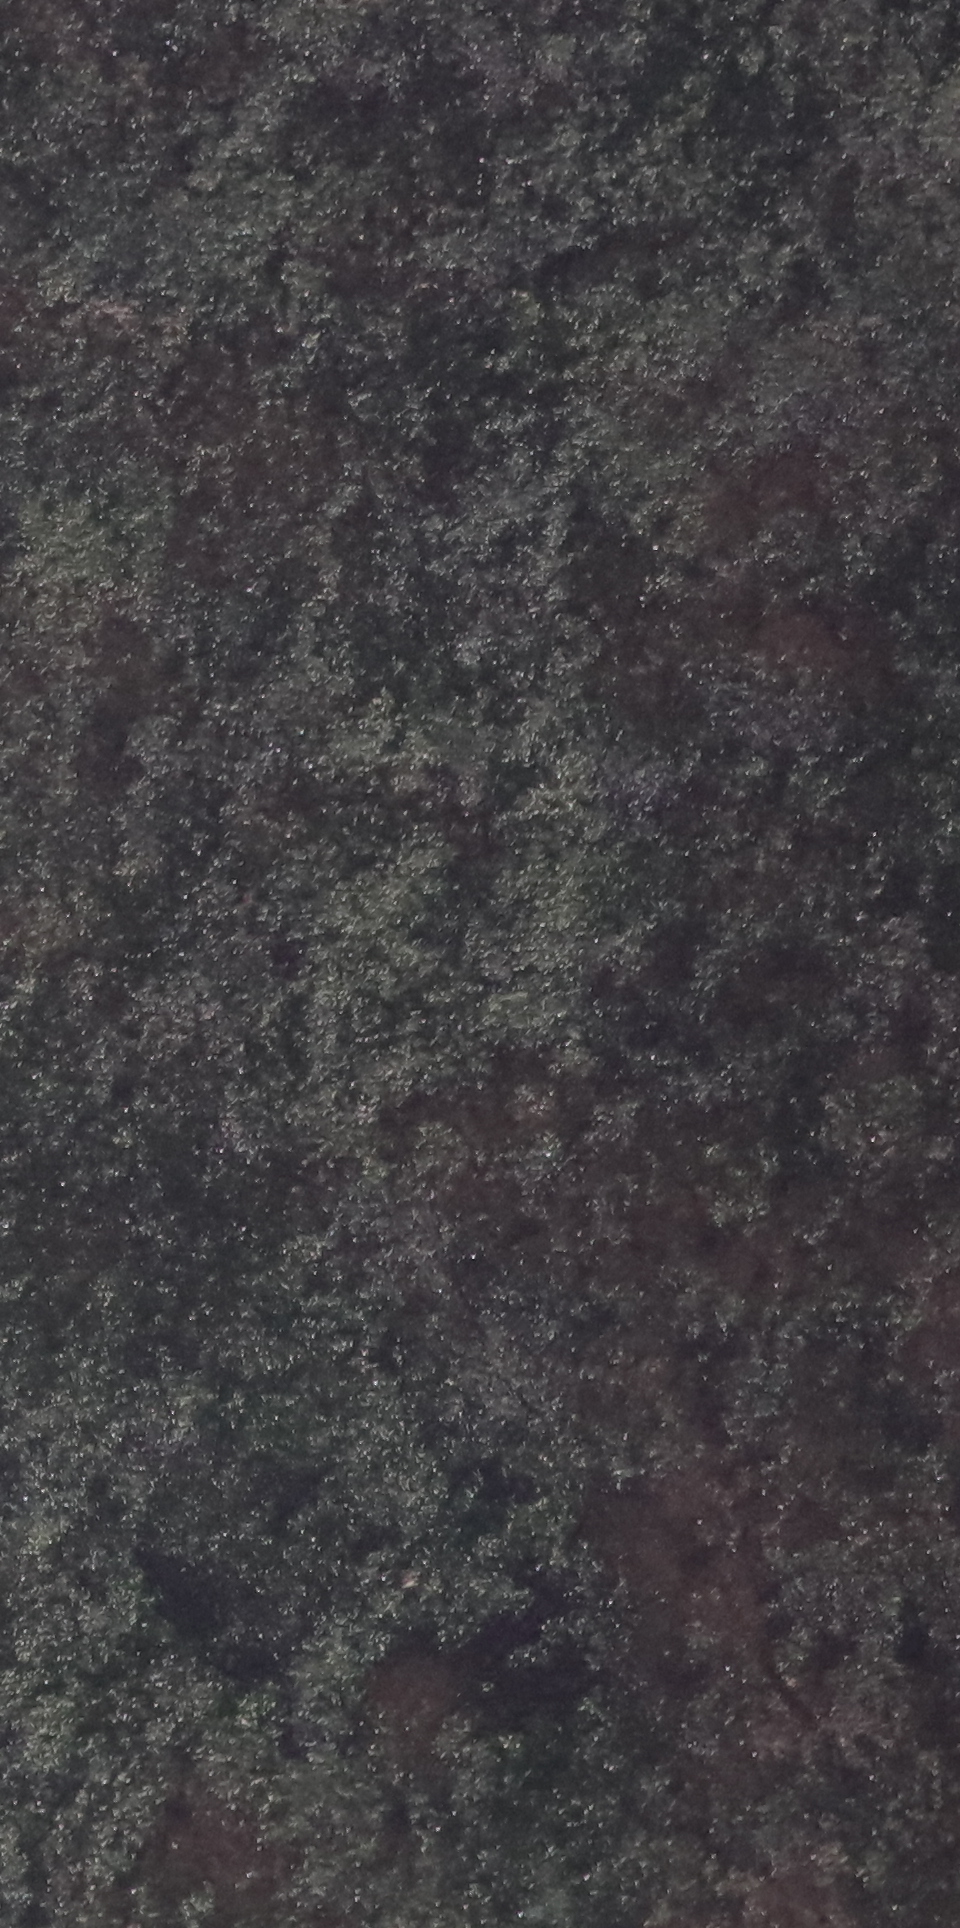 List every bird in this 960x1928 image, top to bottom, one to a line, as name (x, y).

None